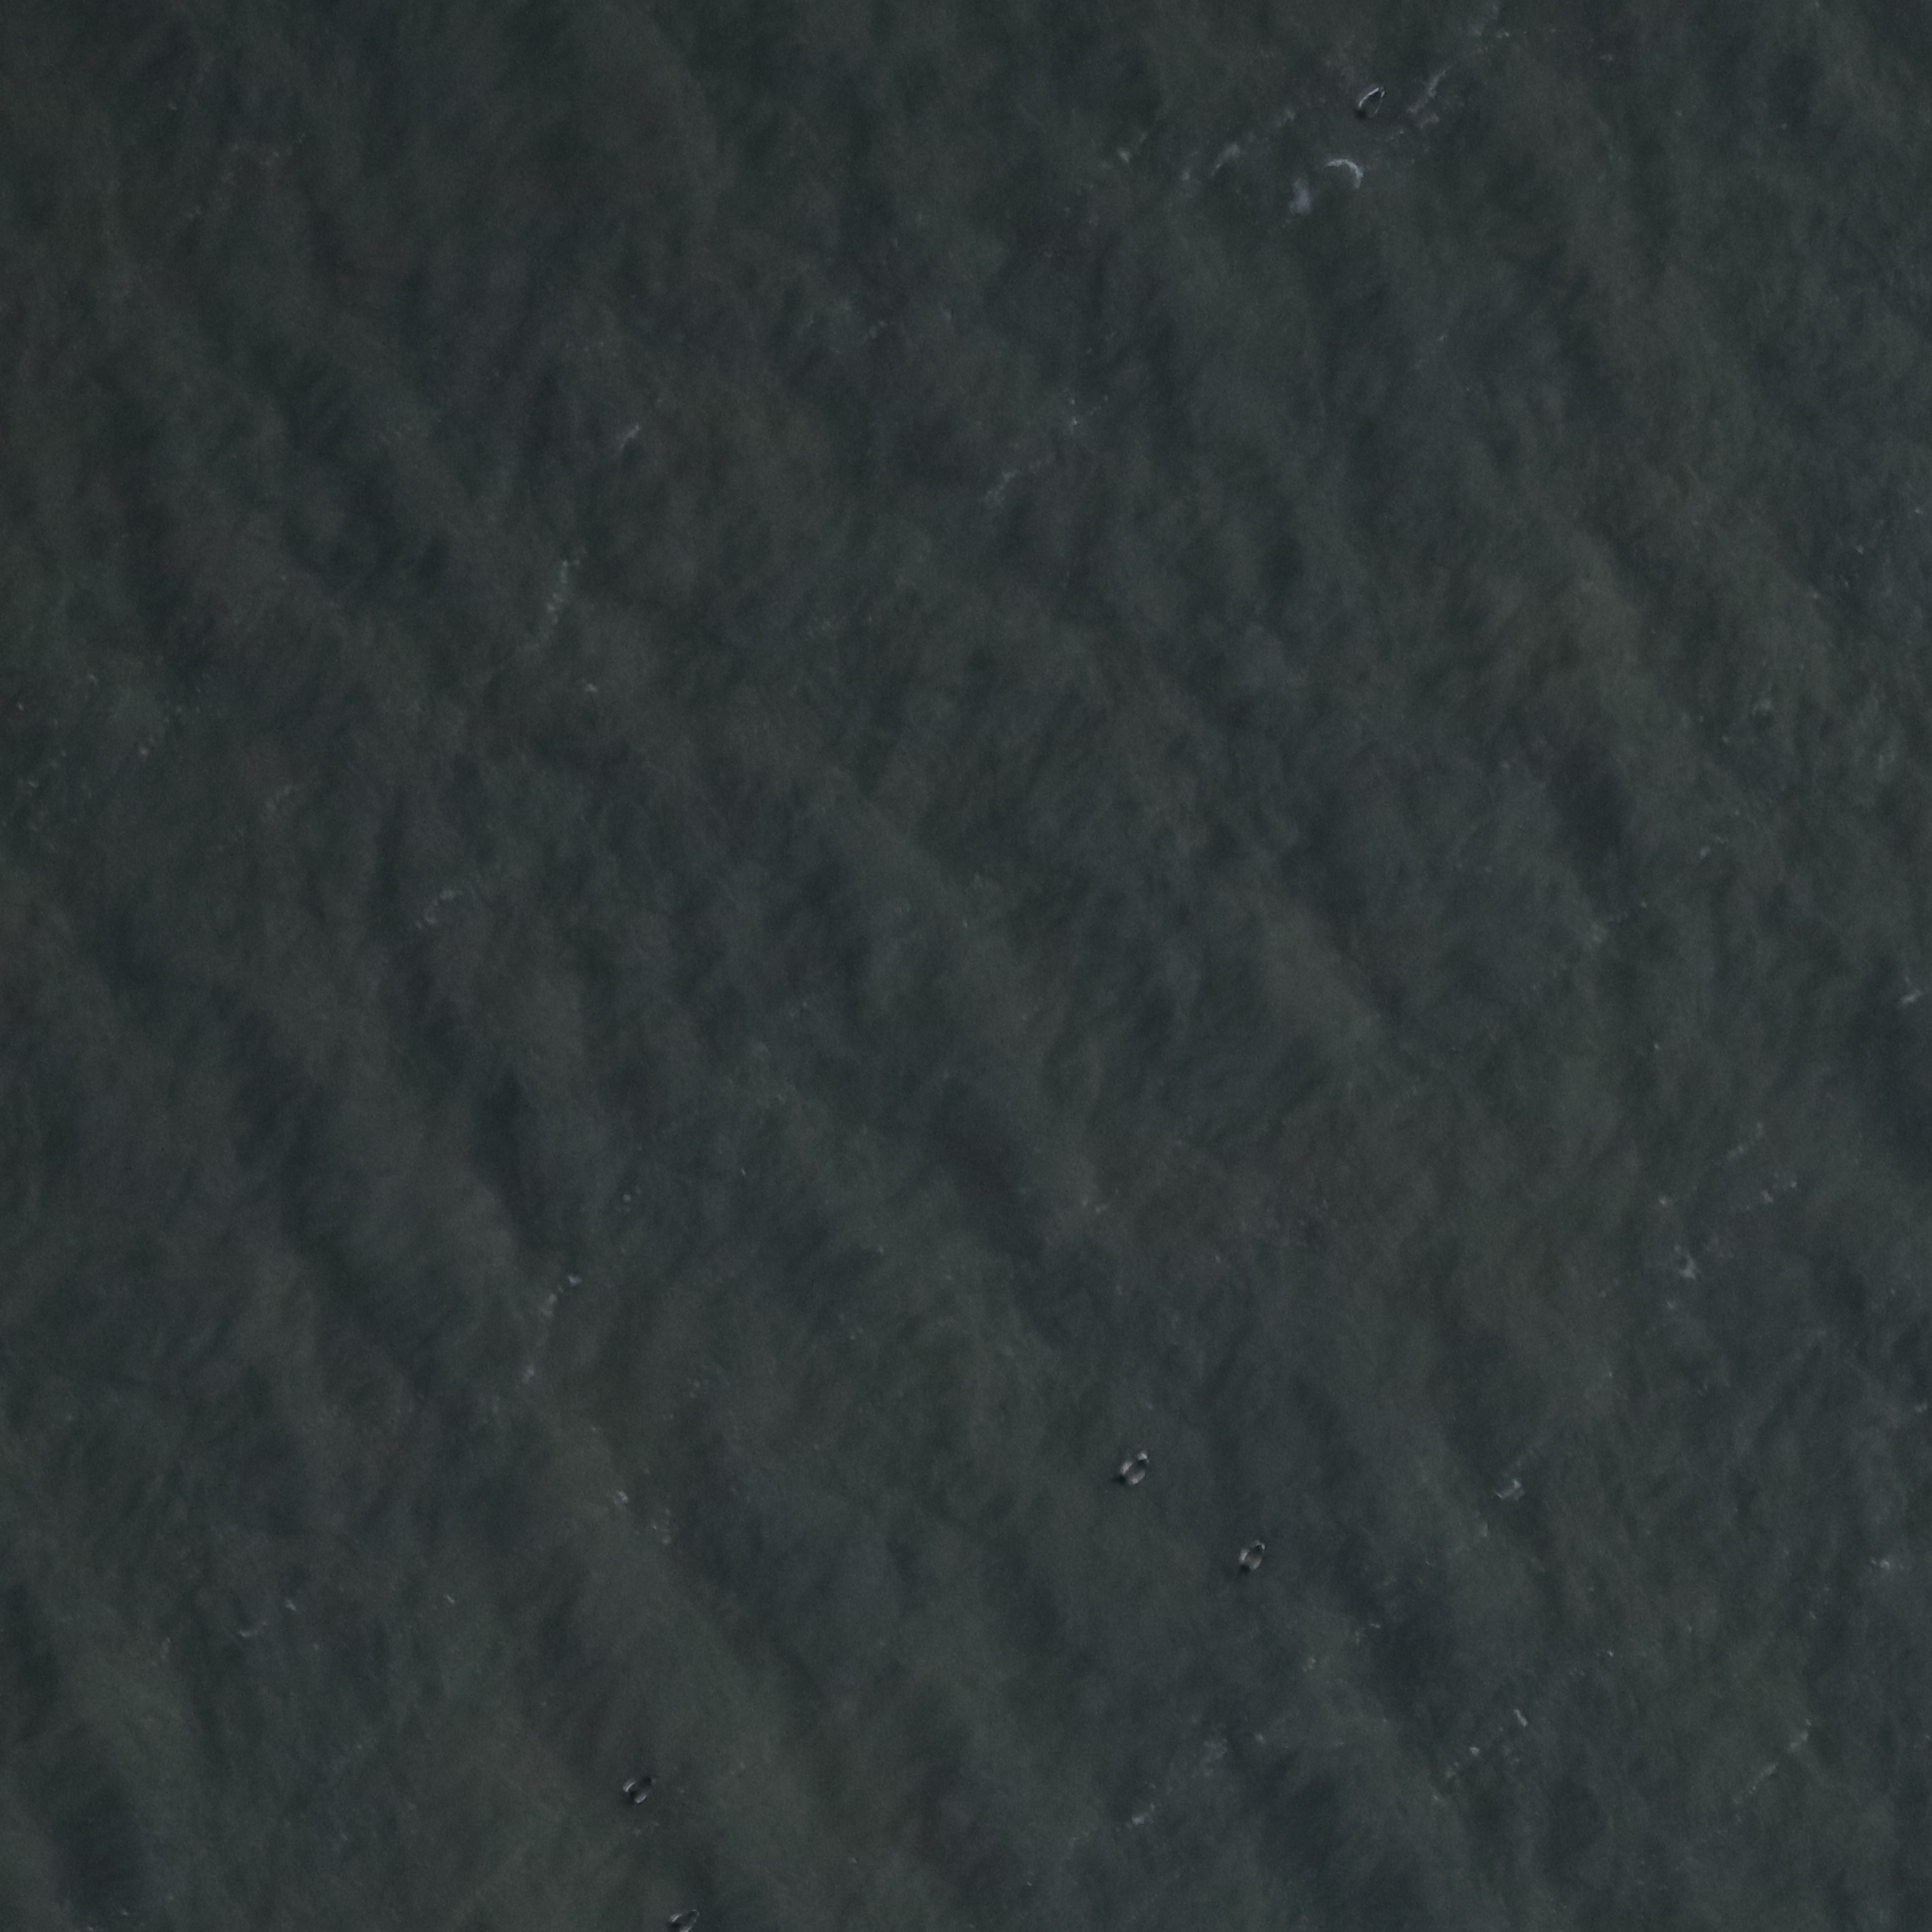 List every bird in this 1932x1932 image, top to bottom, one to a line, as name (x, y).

brant (1370, 104)
brant (1133, 1469)
brant (1252, 1553)
brant (638, 1789)
brant (682, 1921)